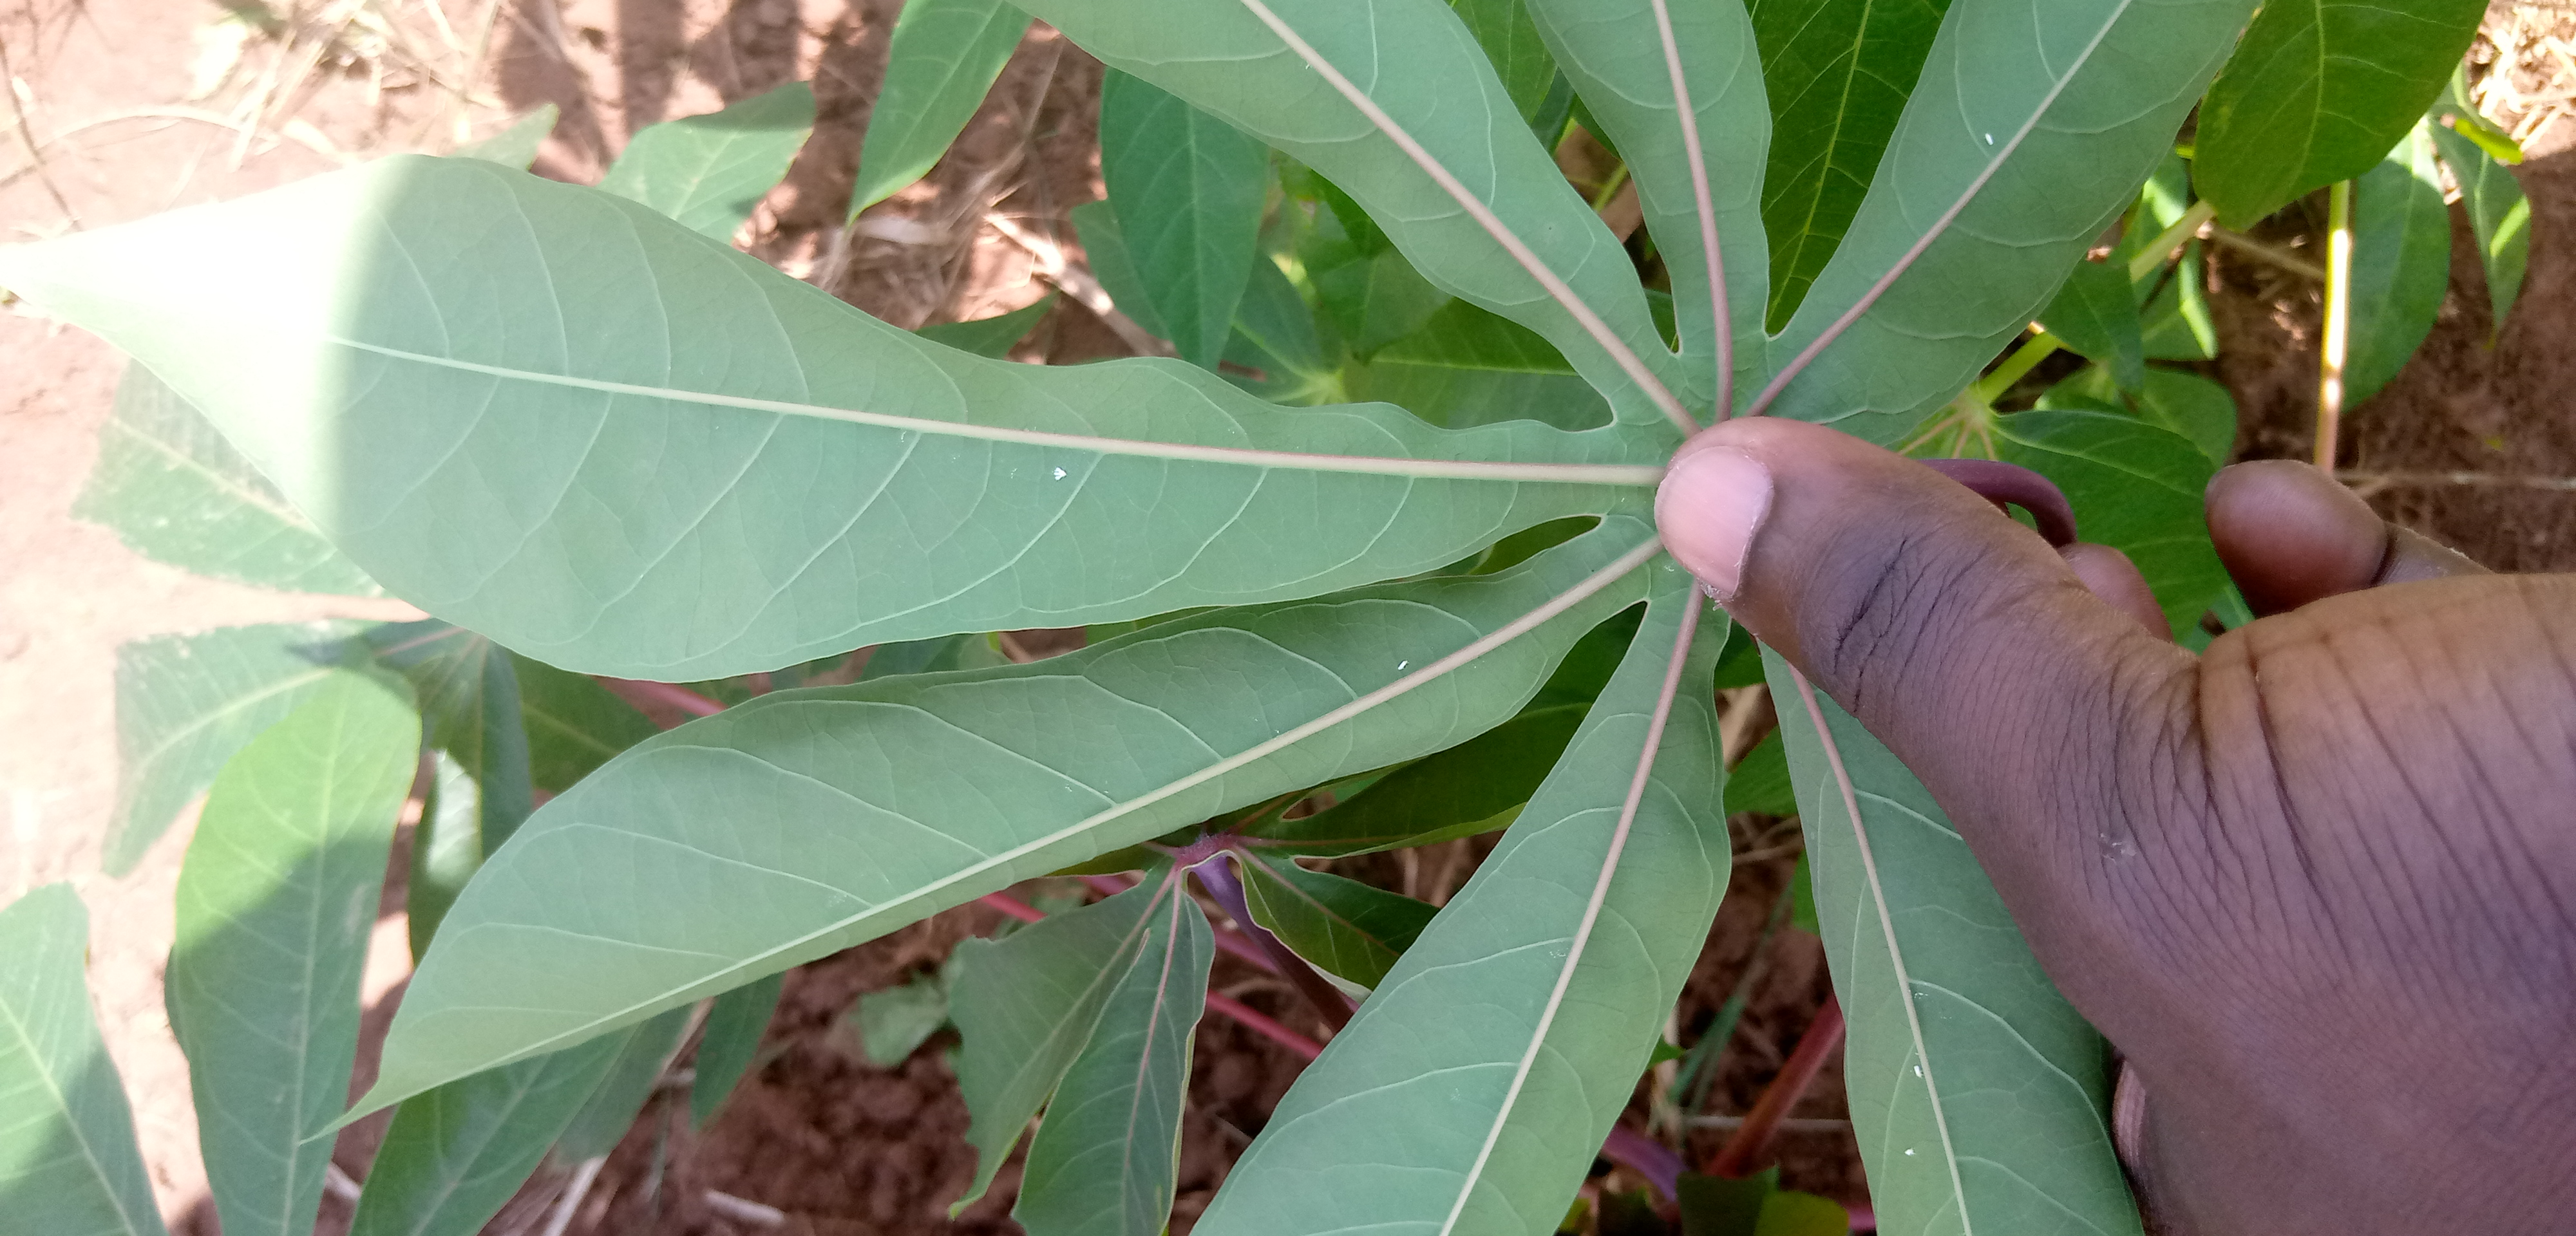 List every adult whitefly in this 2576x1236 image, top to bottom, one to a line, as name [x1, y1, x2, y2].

whitefly [1984, 131, 1993, 145]
whitefly [1052, 464, 1068, 482]
whitefly [1397, 658, 1410, 672]
whitefly [1913, 1063, 1925, 1078]
whitefly [1903, 1145, 1917, 1156]